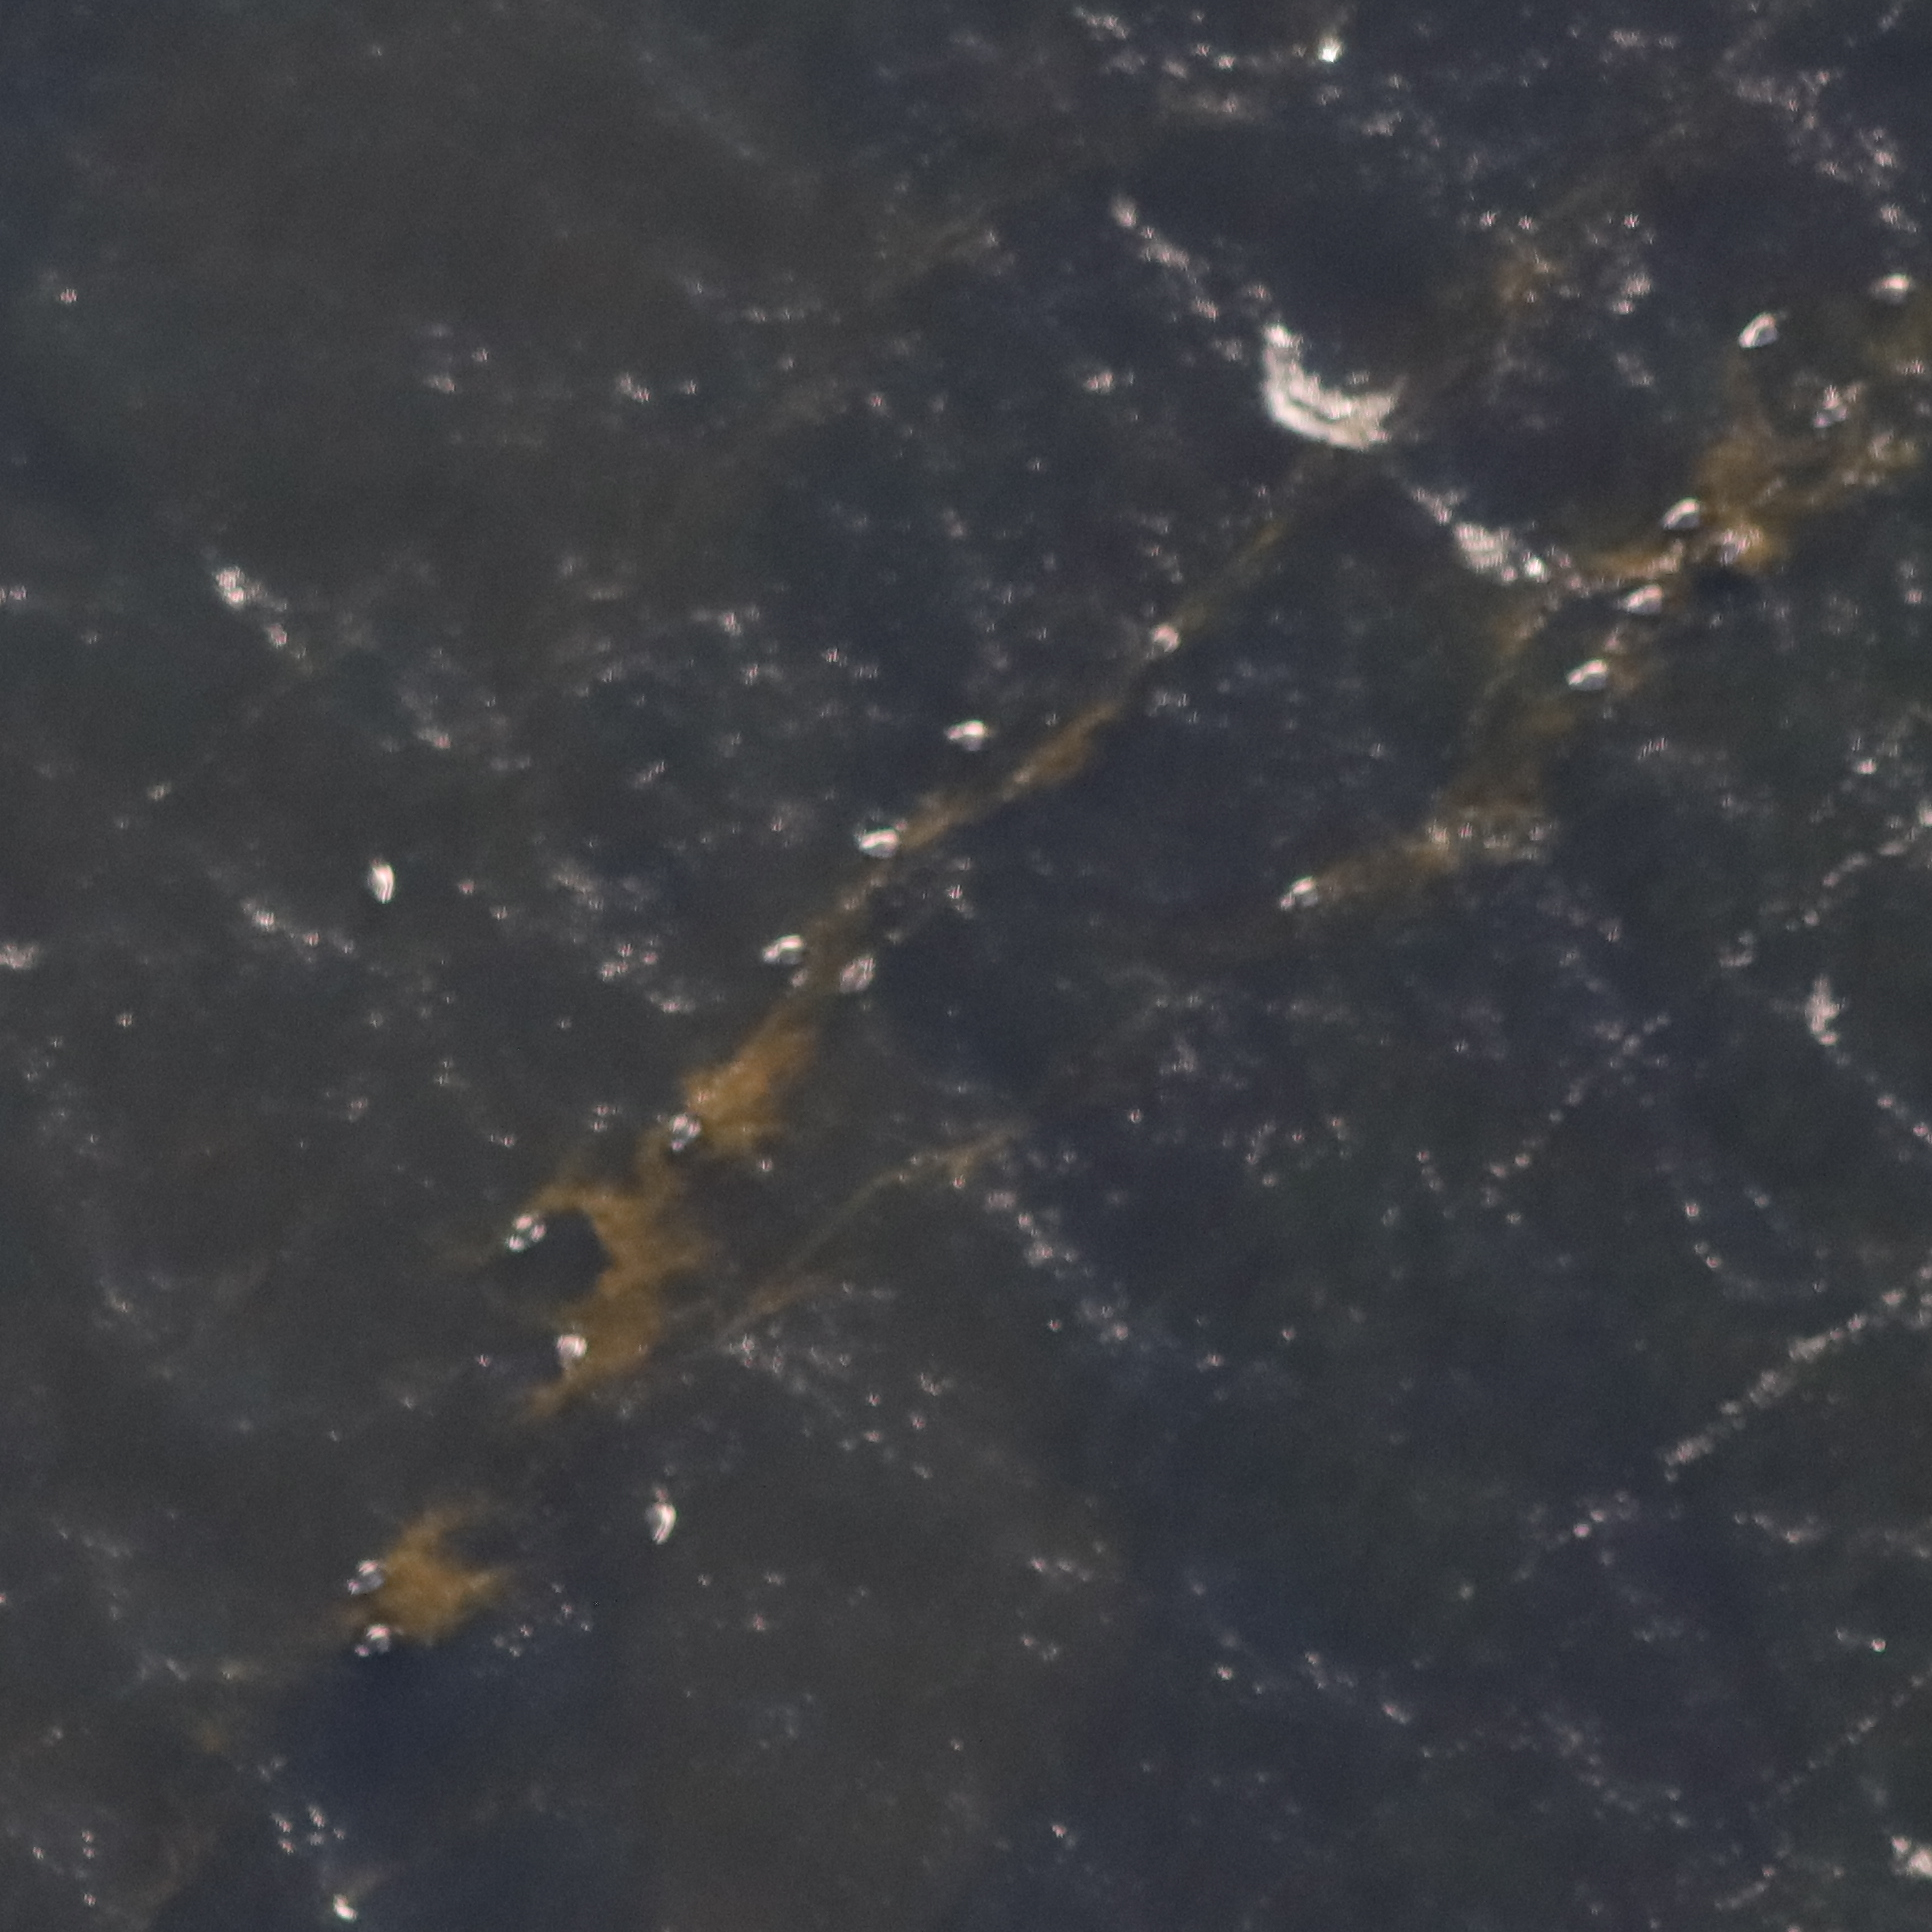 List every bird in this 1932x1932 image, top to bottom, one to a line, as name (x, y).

brant (1896, 293)
brant (1760, 334)
brant (1829, 415)
brant (1684, 513)
brant (1732, 548)
brant (1648, 599)
brant (1162, 638)
brant (1588, 676)
brant (970, 736)
brant (877, 844)
brant (377, 883)
brant (1301, 897)
brant (793, 952)
brant (856, 980)
brant (682, 1133)
brant (526, 1232)
brant (564, 1350)
brant (658, 1513)
brant (365, 1575)
brant (373, 1643)